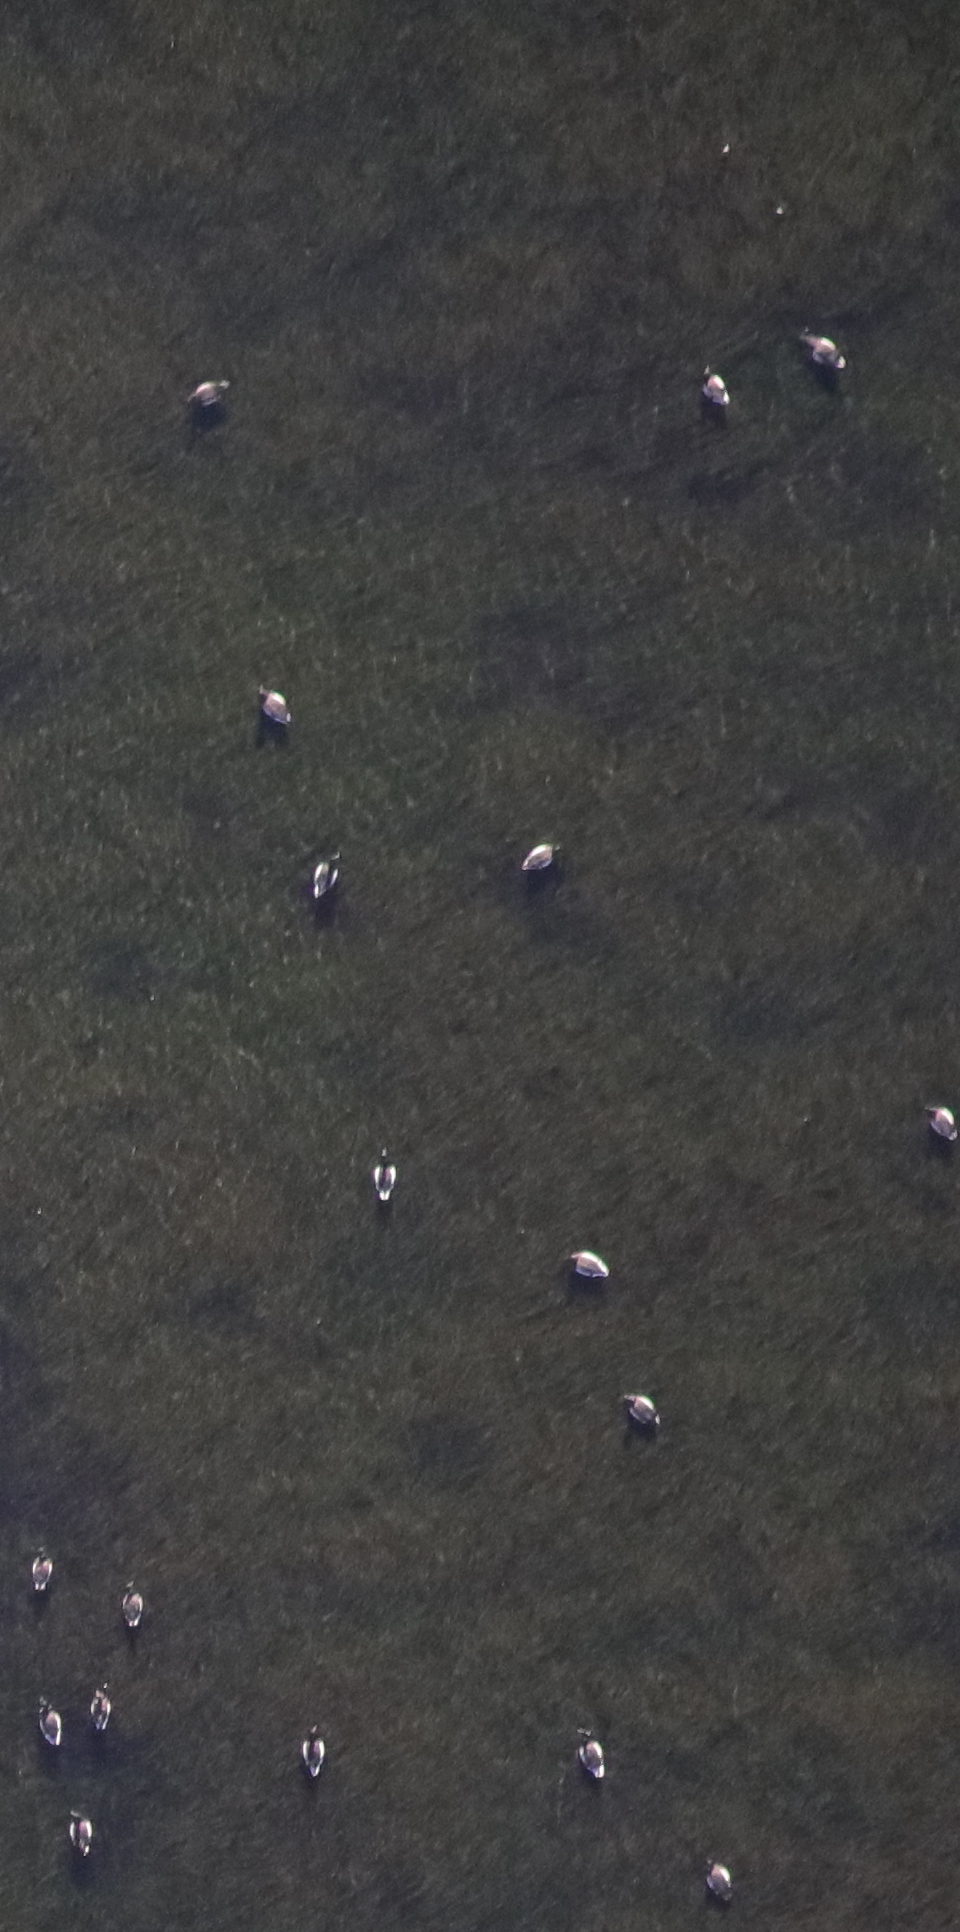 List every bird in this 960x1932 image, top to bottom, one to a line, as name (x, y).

brant (822, 349)
brant (715, 389)
brant (208, 394)
brant (276, 708)
brant (539, 859)
brant (324, 876)
brant (940, 1121)
brant (384, 1179)
brant (589, 1266)
brant (642, 1411)
brant (42, 1570)
brant (133, 1607)
brant (103, 1710)
brant (51, 1724)
brant (313, 1753)
brant (591, 1755)
brant (81, 1832)
brant (719, 1880)